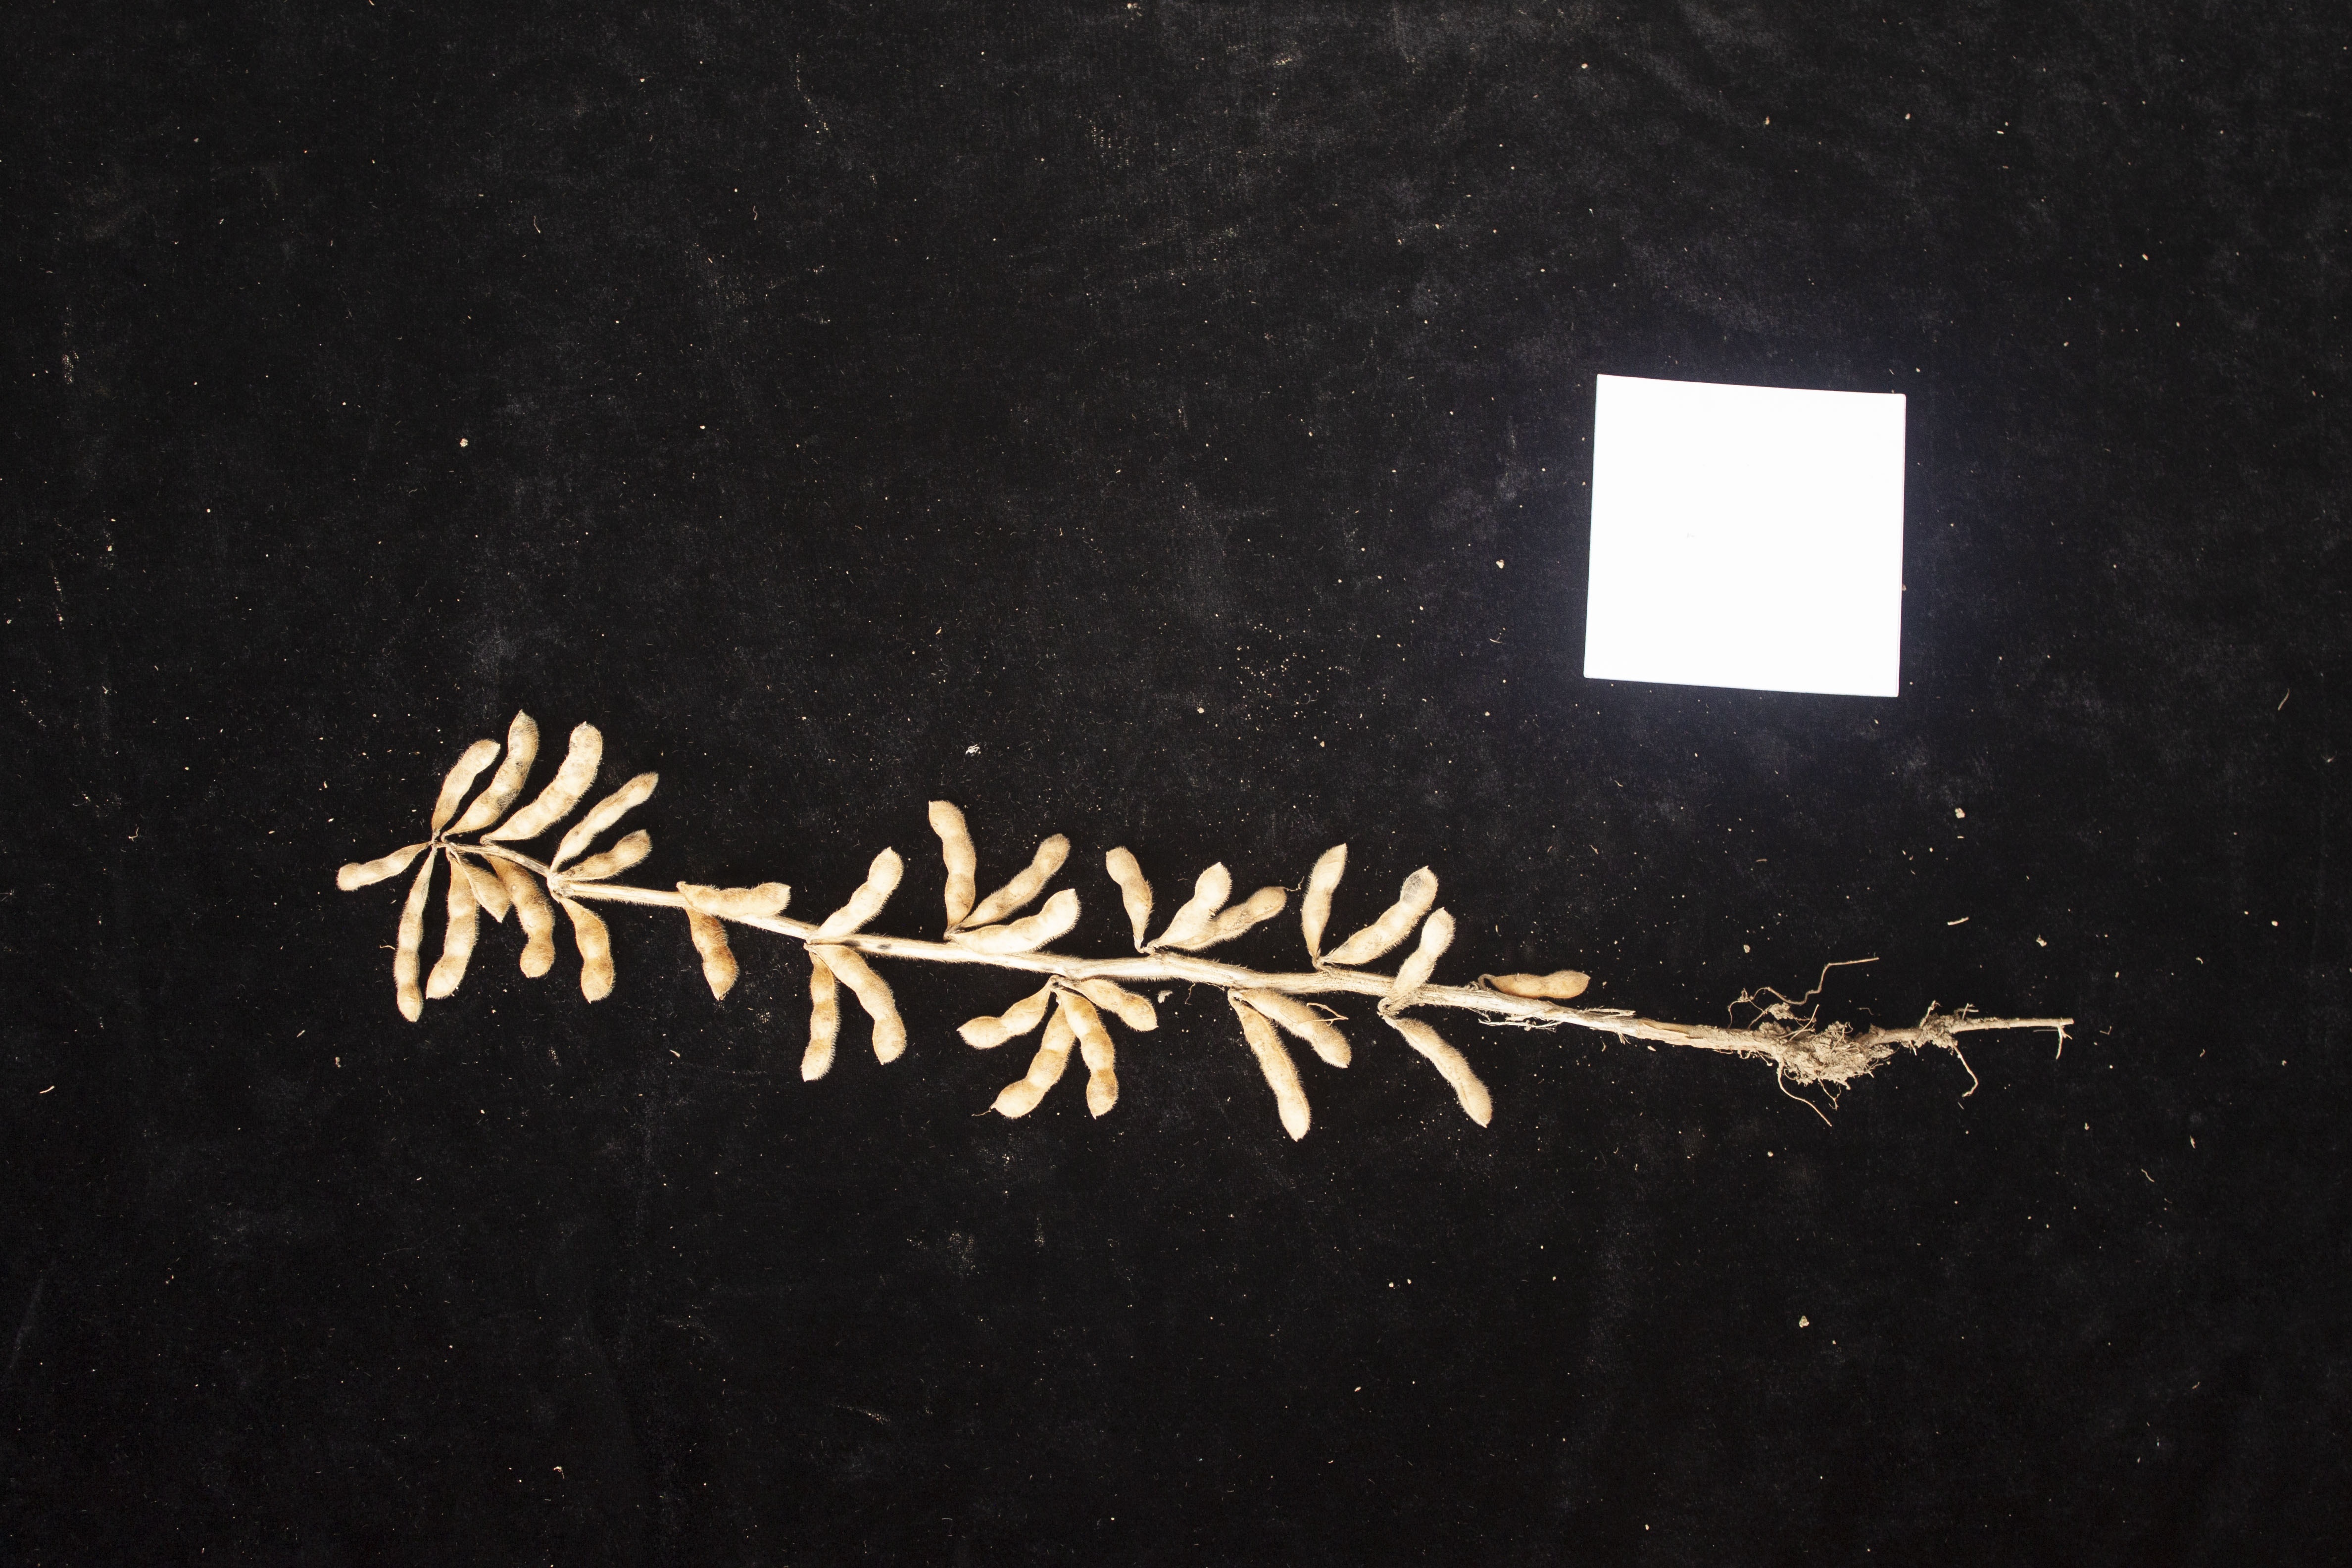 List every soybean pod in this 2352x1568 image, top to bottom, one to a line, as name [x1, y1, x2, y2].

soybean pod [442, 710, 539, 841]
soybean pod [480, 720, 604, 842]
soybean pod [431, 739, 501, 840]
soybean pod [549, 773, 659, 873]
soybean pod [928, 801, 977, 933]
soybean pod [561, 828, 653, 883]
soybean pod [958, 833, 1071, 929]
soybean pod [336, 841, 431, 892]
soybean pod [1300, 842, 1348, 960]
soybean pod [807, 846, 904, 944]
soybean pod [1104, 847, 1153, 954]
soybean pod [450, 849, 511, 924]
soybean pod [392, 850, 438, 1024]
soybean pod [426, 854, 479, 1000]
soybean pod [483, 855, 556, 980]
soybean pod [1144, 861, 1233, 949]
soybean pod [1320, 866, 1439, 965]
soybean pod [677, 882, 790, 919]
soybean pod [1171, 887, 1286, 951]
soybean pod [946, 888, 1080, 956]
soybean pod [555, 896, 616, 1004]
soybean pod [1394, 906, 1456, 983]
soybean pod [682, 911, 739, 1003]
soybean pod [807, 945, 907, 1066]
soybean pod [800, 953, 840, 1084]
soybean pod [1485, 970, 1591, 1000]
soybean pod [956, 976, 1054, 1051]
soybean pod [1054, 977, 1159, 1034]
soybean pod [1225, 989, 1351, 1071]
soybean pod [1055, 990, 1119, 1119]
soybean pod [1230, 999, 1310, 1144]
soybean pod [990, 1005, 1076, 1120]
soybean pod [1383, 1019, 1493, 1129]